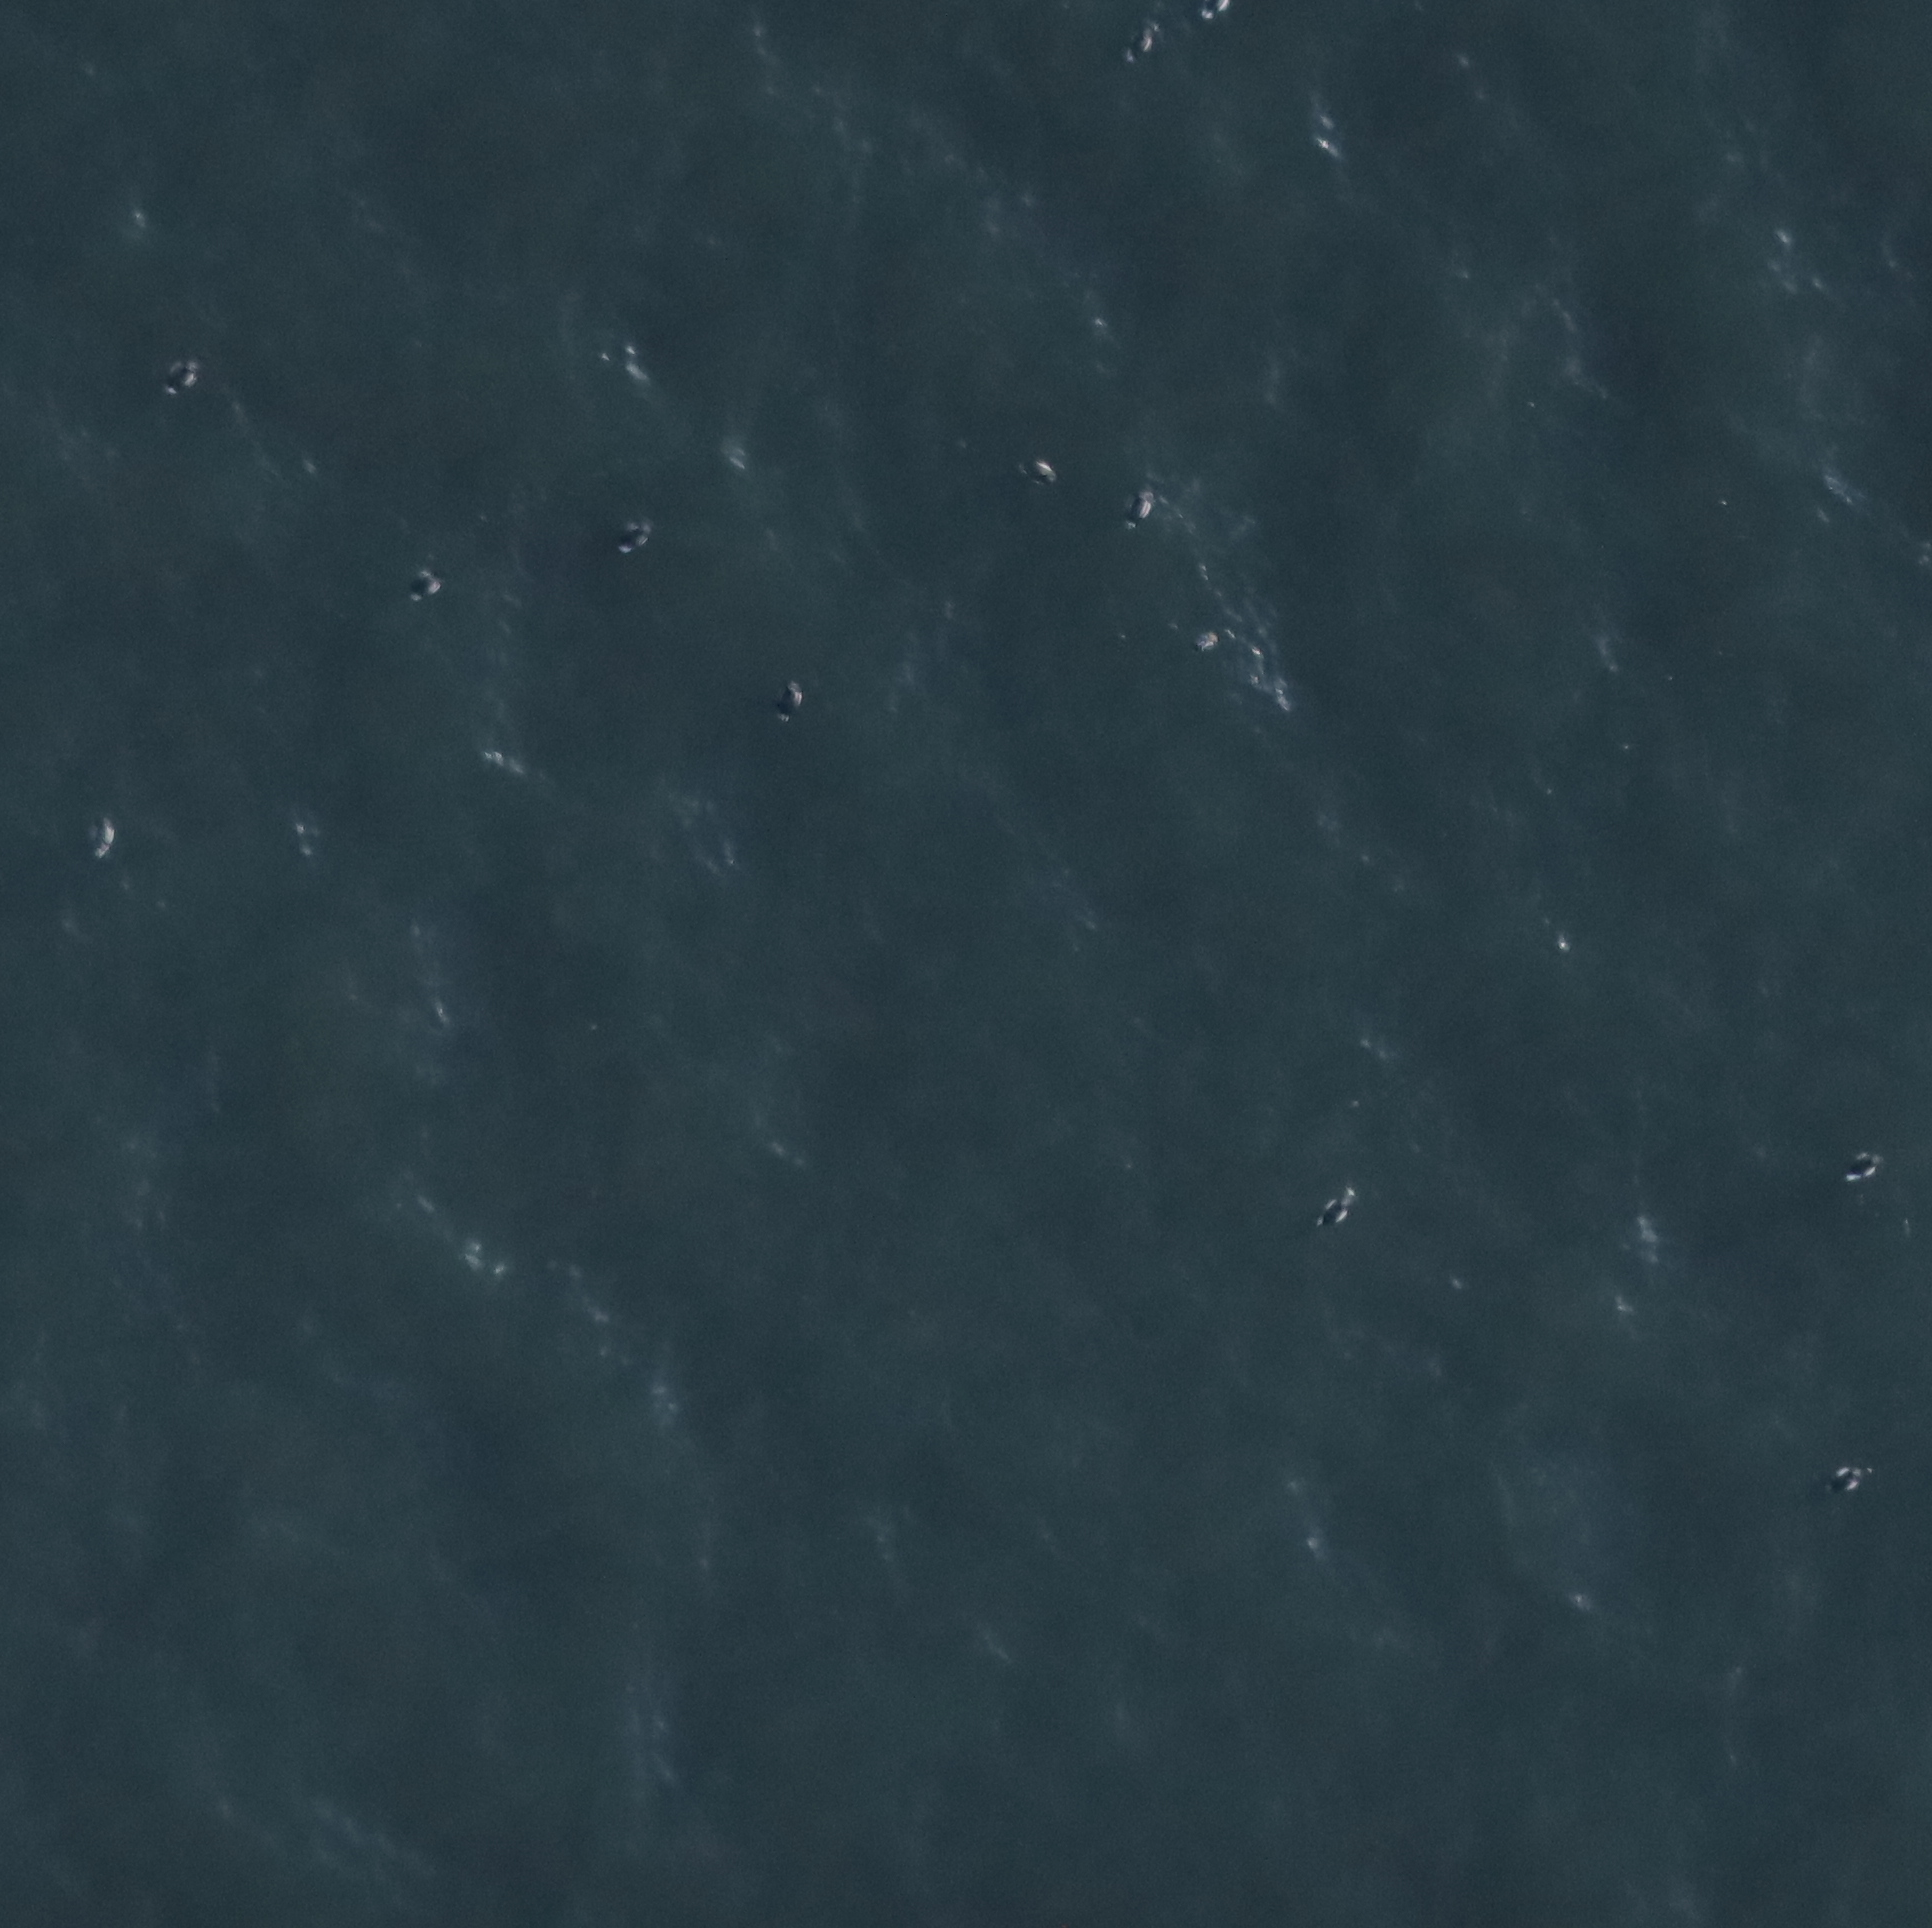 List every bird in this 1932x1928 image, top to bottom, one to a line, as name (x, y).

brant (1142, 45)
brant (174, 374)
brant (1045, 473)
brant (1138, 510)
brant (630, 538)
brant (418, 588)
other bird (1196, 643)
brant (790, 702)
brant (97, 838)
brant (1859, 1167)
brant (1338, 1218)
brant (1841, 1472)